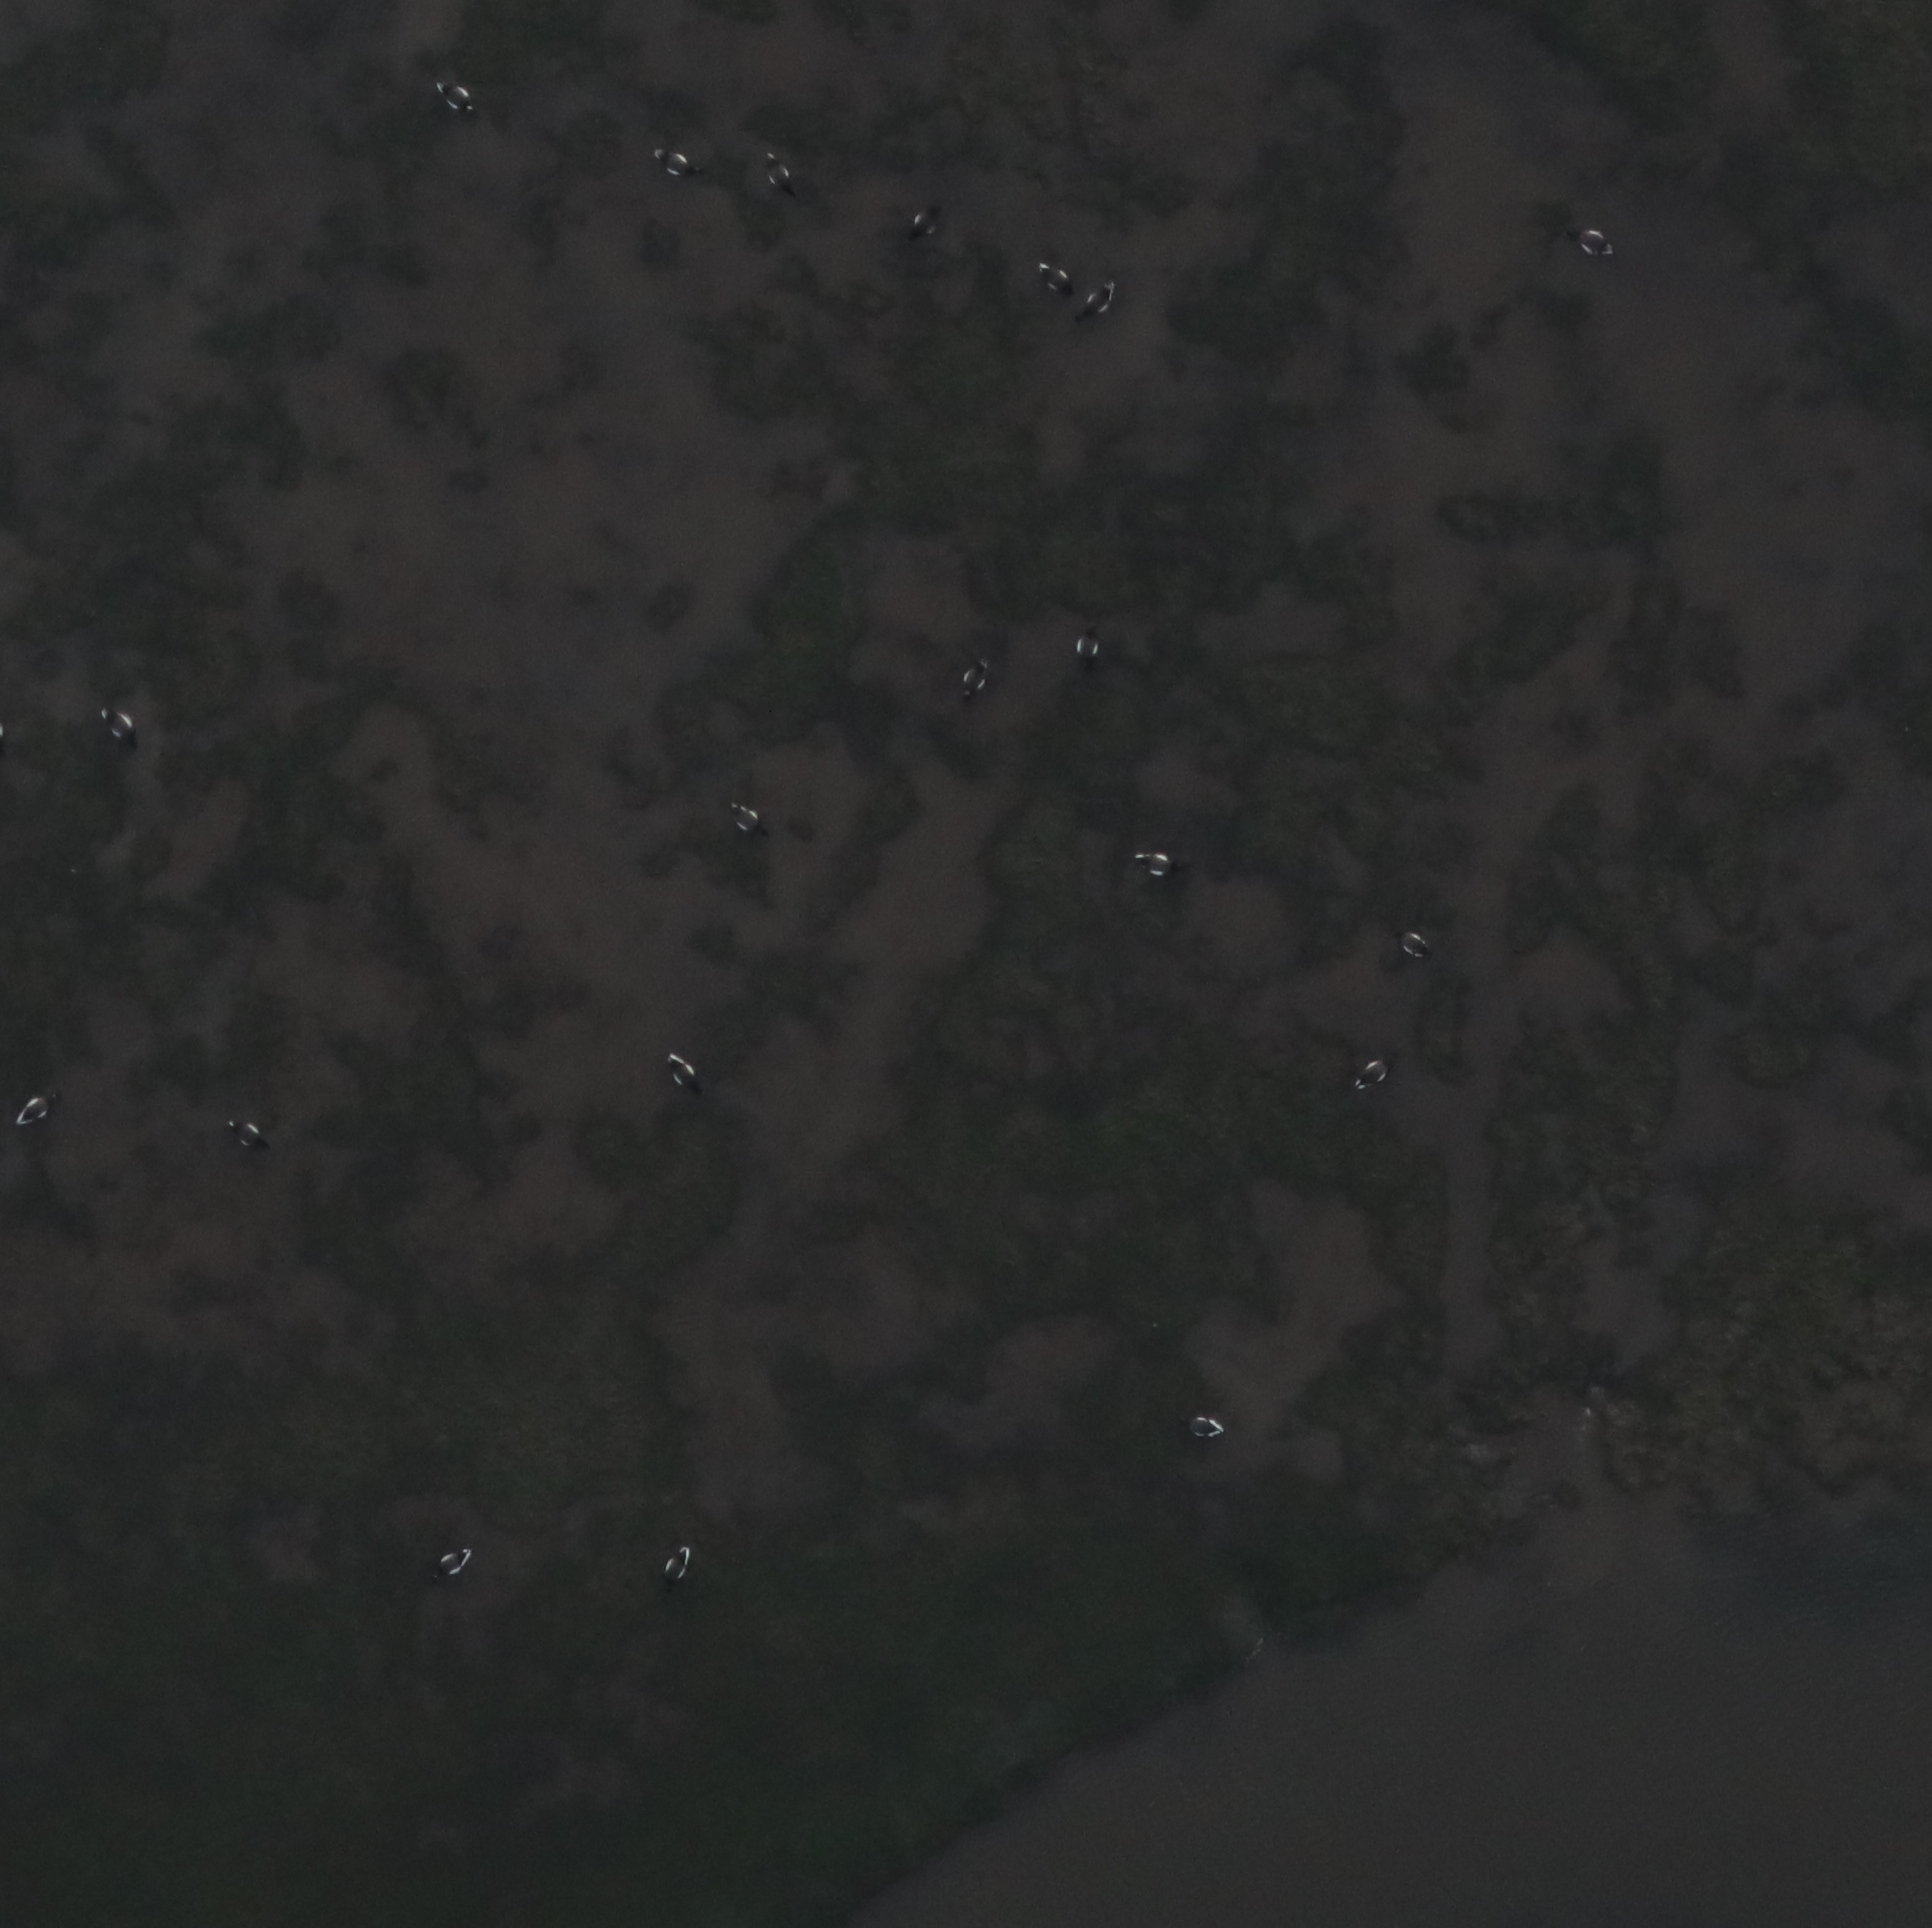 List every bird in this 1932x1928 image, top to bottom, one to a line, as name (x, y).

brant (457, 96)
brant (677, 164)
brant (778, 176)
brant (923, 223)
brant (1591, 240)
brant (1056, 277)
brant (1095, 296)
brant (1088, 644)
brant (975, 678)
brant (117, 723)
brant (749, 821)
brant (1155, 862)
brant (1412, 944)
brant (682, 1071)
brant (1372, 1074)
brant (35, 1108)
brant (248, 1135)
brant (1203, 1425)
brant (451, 1562)
brant (677, 1563)